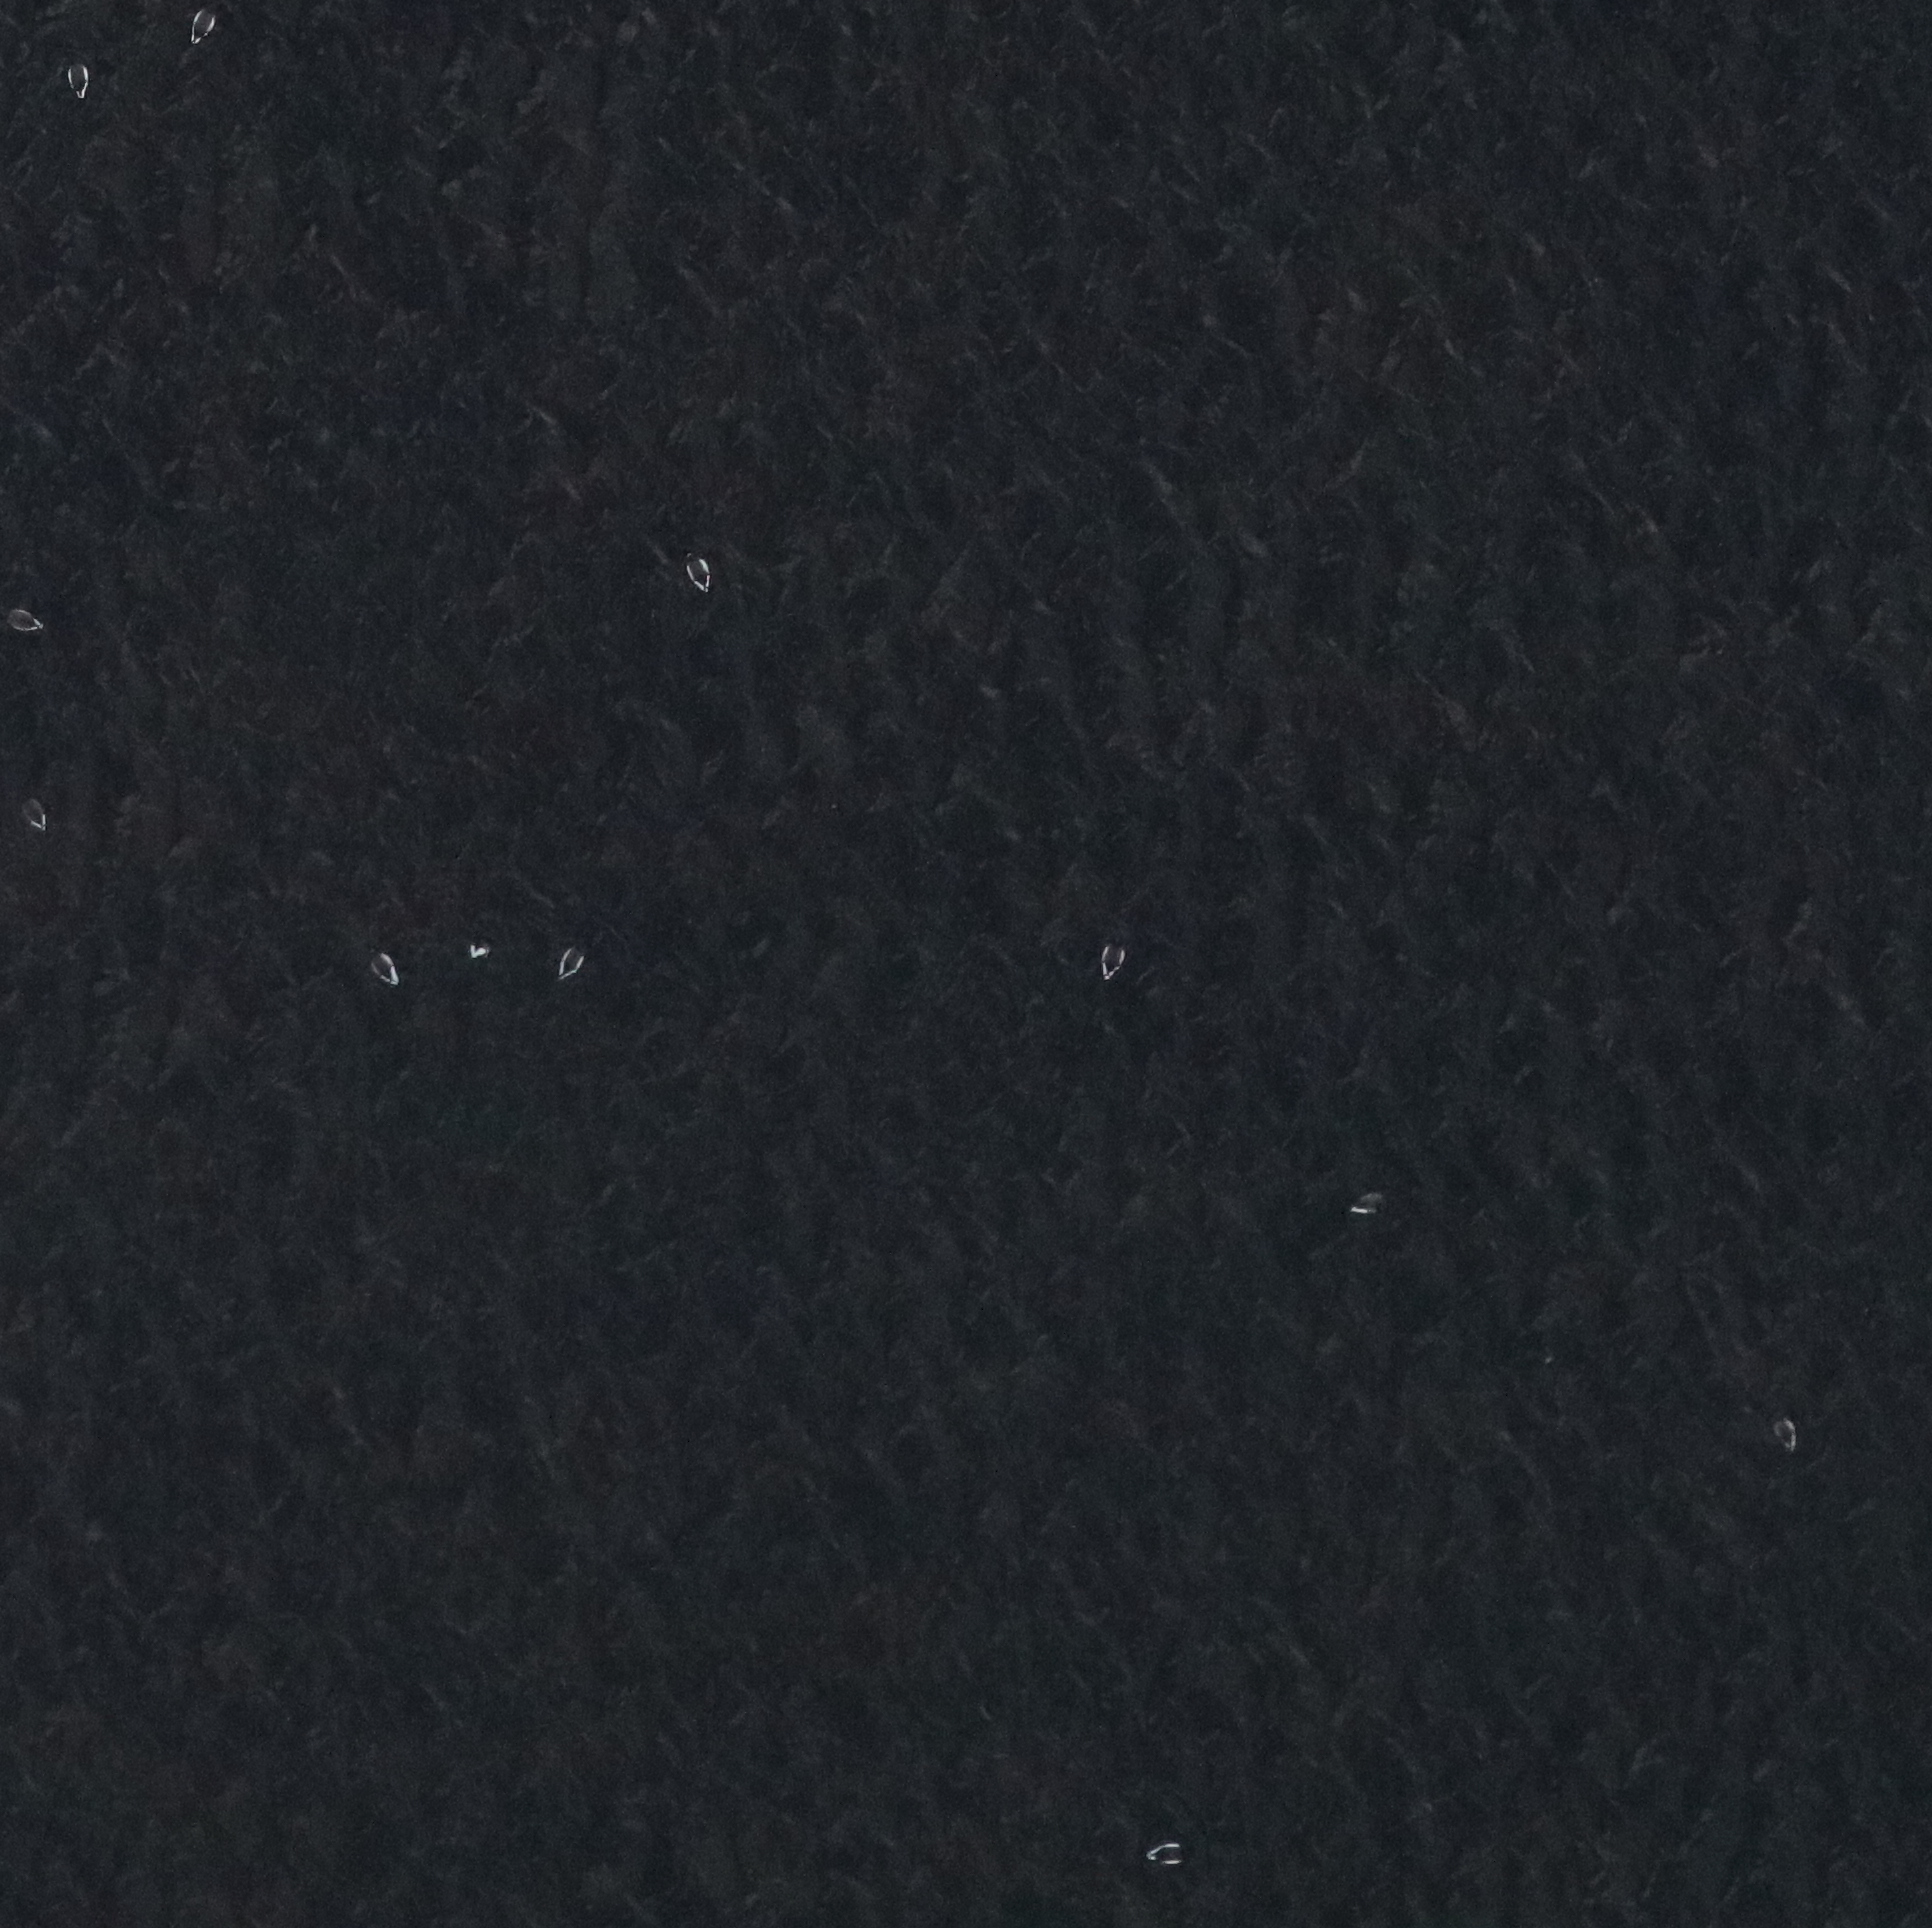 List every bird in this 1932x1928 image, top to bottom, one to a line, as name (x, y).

brant (202, 23)
brant (78, 77)
brant (697, 571)
brant (21, 620)
brant (33, 813)
brant (480, 945)
brant (1113, 958)
brant (572, 960)
brant (381, 967)
brant (1368, 1204)
brant (1783, 1430)
brant (1169, 1853)